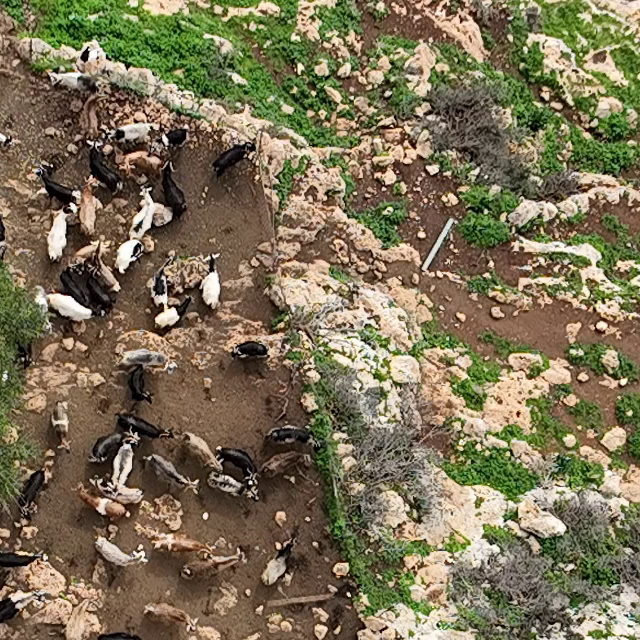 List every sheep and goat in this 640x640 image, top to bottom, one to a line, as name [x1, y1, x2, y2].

goat [47, 70, 95, 91]
goat [78, 92, 108, 129]
goat [107, 124, 160, 141]
goat [153, 129, 190, 149]
goat [85, 138, 127, 195]
goat [212, 146, 258, 176]
goat [117, 151, 164, 172]
goat [158, 158, 187, 212]
goat [36, 163, 78, 203]
goat [79, 176, 99, 234]
goat [129, 185, 154, 237]
goat [0, 203, 8, 258]
goat [48, 204, 77, 263]
goat [90, 240, 120, 291]
goat [114, 240, 144, 273]
goat [72, 244, 108, 263]
goat [203, 252, 220, 310]
goat [150, 255, 174, 302]
goat [75, 267, 112, 308]
goat [56, 270, 90, 307]
goat [31, 284, 53, 333]
goat [47, 292, 93, 319]
goat [151, 295, 194, 328]
goat [14, 337, 34, 369]
goat [230, 338, 269, 359]
goat [118, 349, 171, 371]
goat [128, 364, 153, 403]
goat [49, 401, 72, 456]
goat [117, 412, 176, 441]
goat [264, 423, 320, 449]
goat [180, 430, 224, 473]
goat [88, 431, 138, 460]
goat [110, 444, 132, 496]
goat [216, 446, 261, 485]
goat [42, 449, 55, 485]
goat [257, 451, 313, 480]
goat [142, 453, 200, 495]
goat [15, 468, 44, 520]
goat [90, 472, 142, 505]
goat [208, 474, 261, 502]
goat [71, 481, 130, 521]
goat [150, 533, 215, 557]
goat [93, 536, 148, 567]
goat [260, 536, 297, 587]
goat [181, 545, 248, 581]
goat [0, 549, 48, 568]
goat [0, 589, 45, 623]
goat [144, 602, 198, 632]
goat [94, 632, 152, 639]